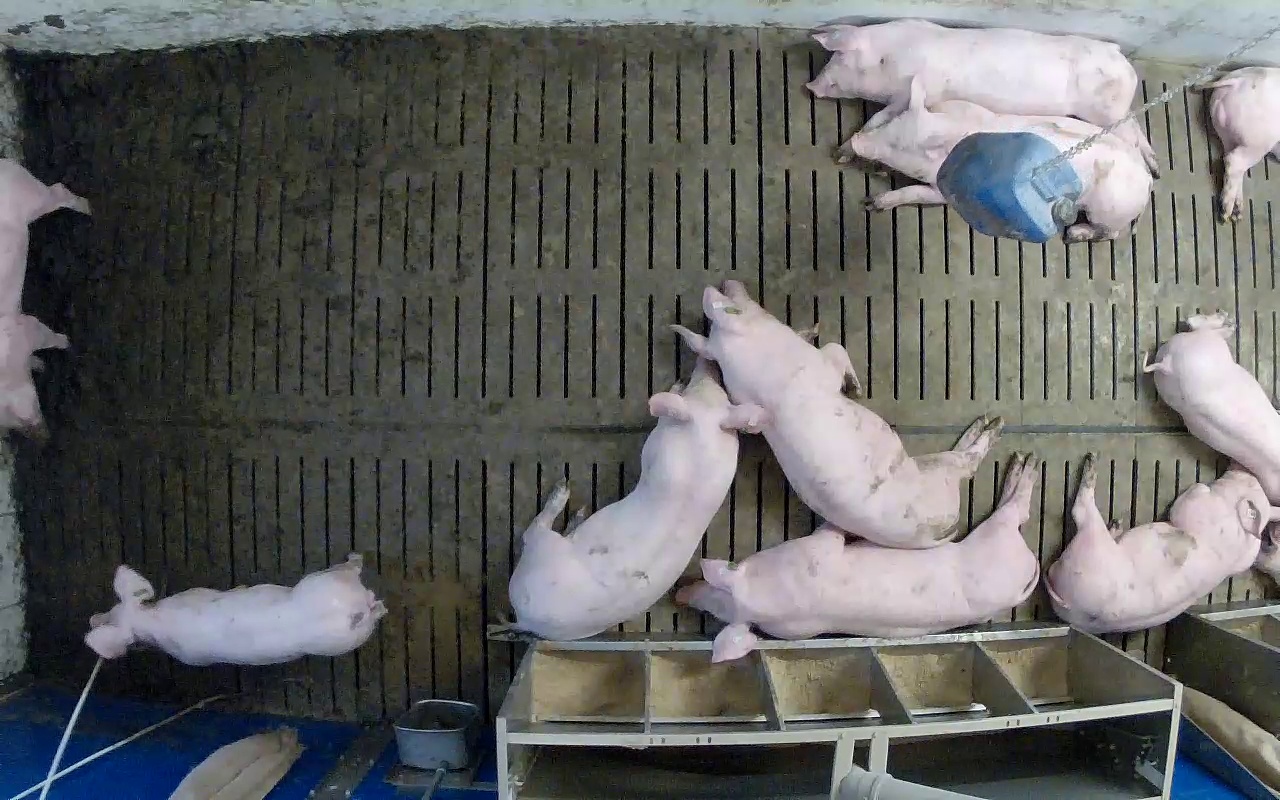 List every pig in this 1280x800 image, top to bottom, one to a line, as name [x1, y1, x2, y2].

pig [806, 19, 1164, 178]
pig [1190, 62, 1279, 220]
pig [850, 76, 1156, 244]
pig [0, 155, 94, 445]
pig [669, 278, 1005, 548]
pig [1143, 312, 1278, 507]
pig [494, 353, 771, 641]
pig [1043, 448, 1279, 636]
pig [677, 450, 1044, 664]
pig [86, 553, 388, 667]